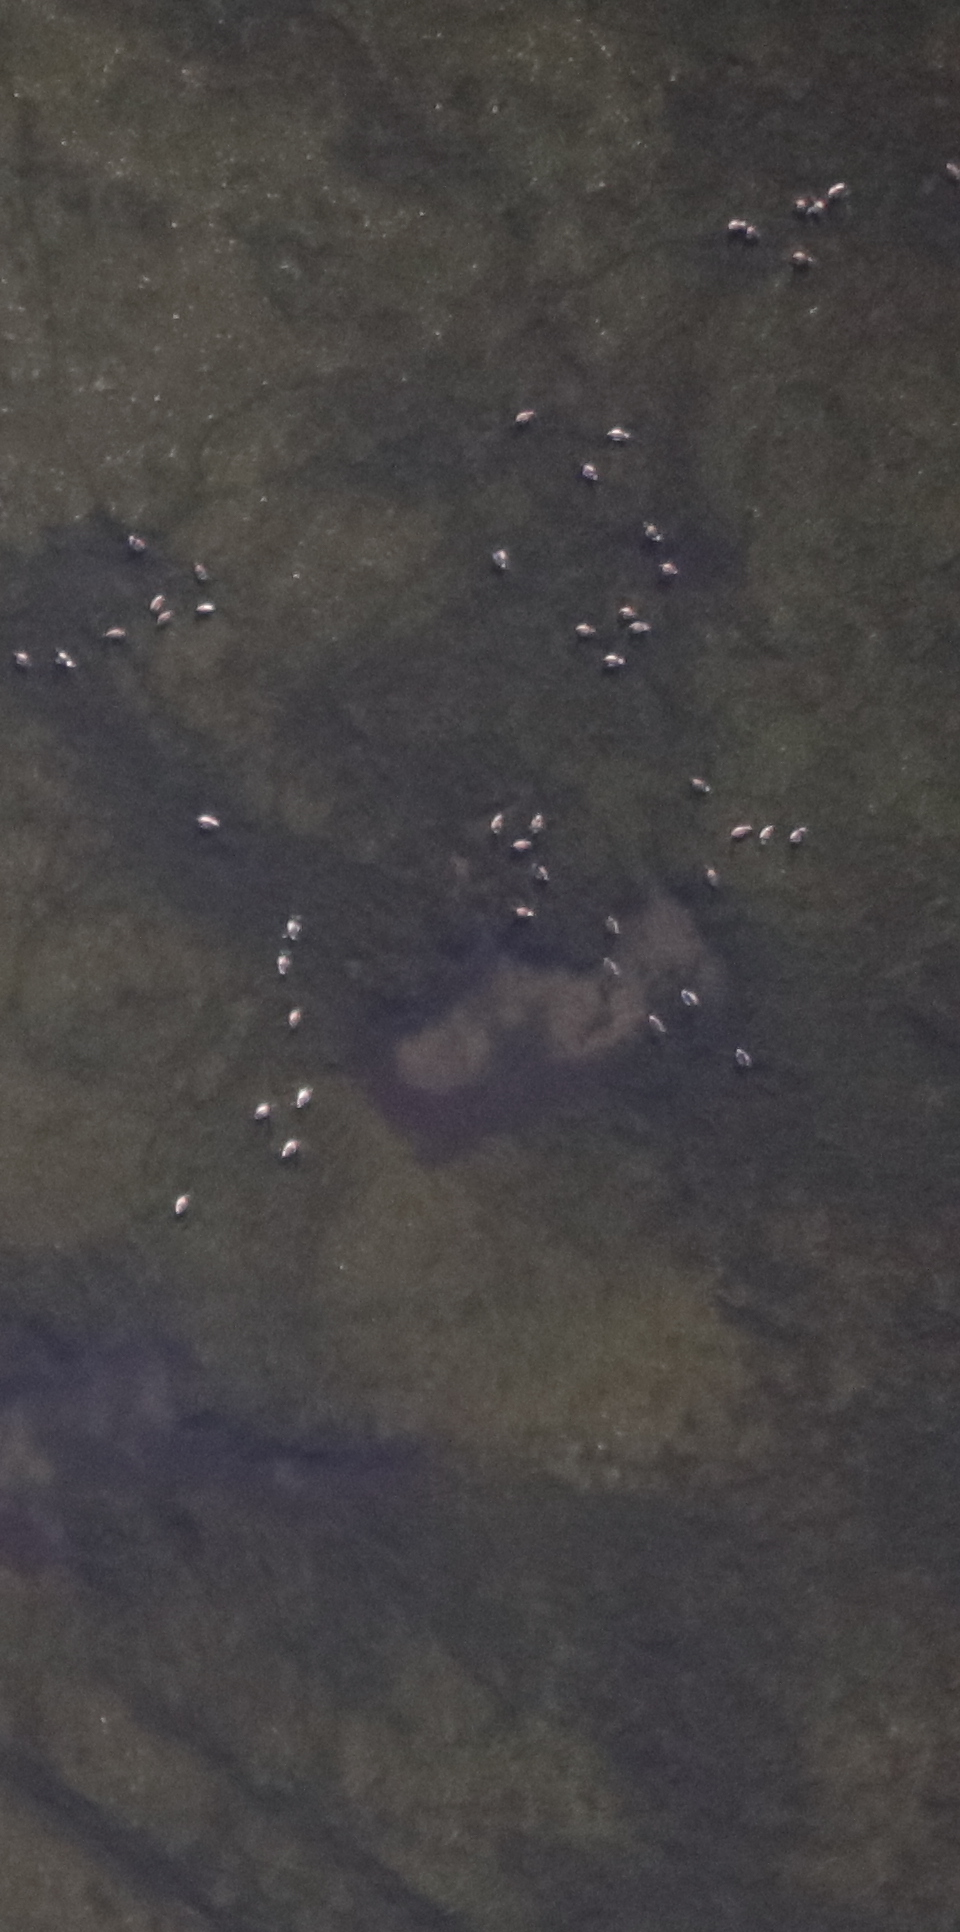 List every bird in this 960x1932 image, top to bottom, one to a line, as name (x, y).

brant (951, 172)
brant (835, 195)
brant (800, 202)
brant (819, 209)
brant (734, 228)
brant (749, 239)
brant (800, 267)
brant (523, 415)
brant (619, 436)
brant (594, 470)
brant (651, 532)
brant (140, 541)
brant (493, 555)
brant (668, 570)
brant (200, 577)
brant (153, 607)
brant (208, 610)
brant (627, 613)
brant (171, 622)
brant (580, 634)
brant (639, 634)
brant (119, 641)
brant (28, 660)
brant (615, 665)
brant (65, 666)
brant (704, 786)
brant (502, 817)
brant (209, 826)
brant (538, 830)
brant (732, 832)
brant (795, 834)
brant (769, 835)
brant (529, 854)
brant (714, 875)
brant (542, 885)
brant (527, 912)
brant (616, 924)
brant (300, 928)
brant (287, 958)
brant (616, 966)
brant (686, 1002)
brant (298, 1022)
brant (652, 1022)
brant (751, 1053)
brant (307, 1095)
brant (264, 1110)
brant (290, 1153)
brant (187, 1199)